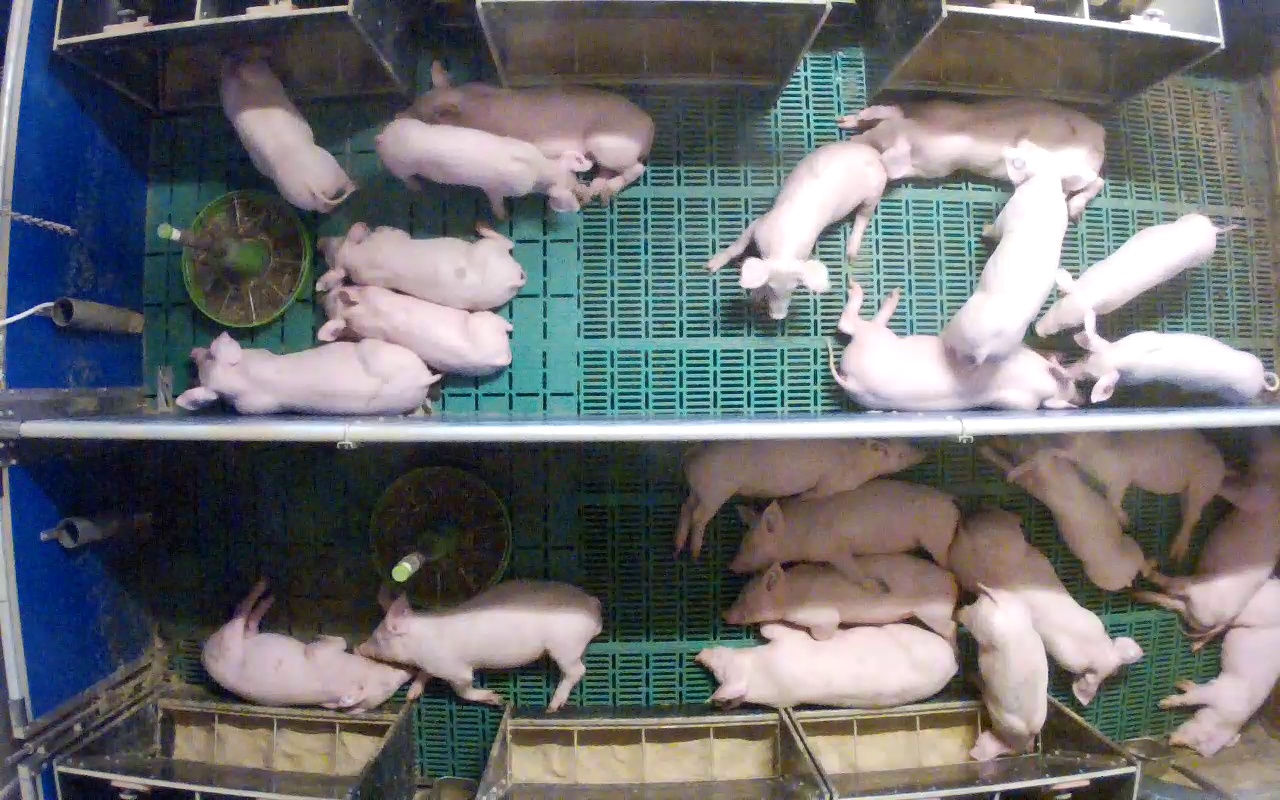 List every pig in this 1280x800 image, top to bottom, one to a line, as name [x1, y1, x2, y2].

pig [220, 42, 359, 215]
pig [393, 62, 657, 199]
pig [839, 98, 1107, 219]
pig [373, 119, 594, 222]
pig [939, 138, 1100, 371]
pig [702, 141, 890, 323]
pig [1034, 211, 1238, 340]
pig [312, 222, 529, 312]
pig [828, 276, 1087, 410]
pig [315, 281, 512, 377]
pig [1065, 329, 1278, 402]
pig [176, 331, 441, 423]
pig [1130, 427, 1279, 652]
pig [1056, 433, 1240, 565]
pig [671, 435, 927, 565]
pig [979, 437, 1159, 592]
pig [729, 478, 960, 594]
pig [949, 505, 1141, 708]
pig [719, 553, 962, 677]
pig [358, 576, 606, 715]
pig [1155, 576, 1279, 759]
pig [202, 578, 420, 711]
pig [954, 581, 1047, 763]
pig [697, 623, 960, 713]